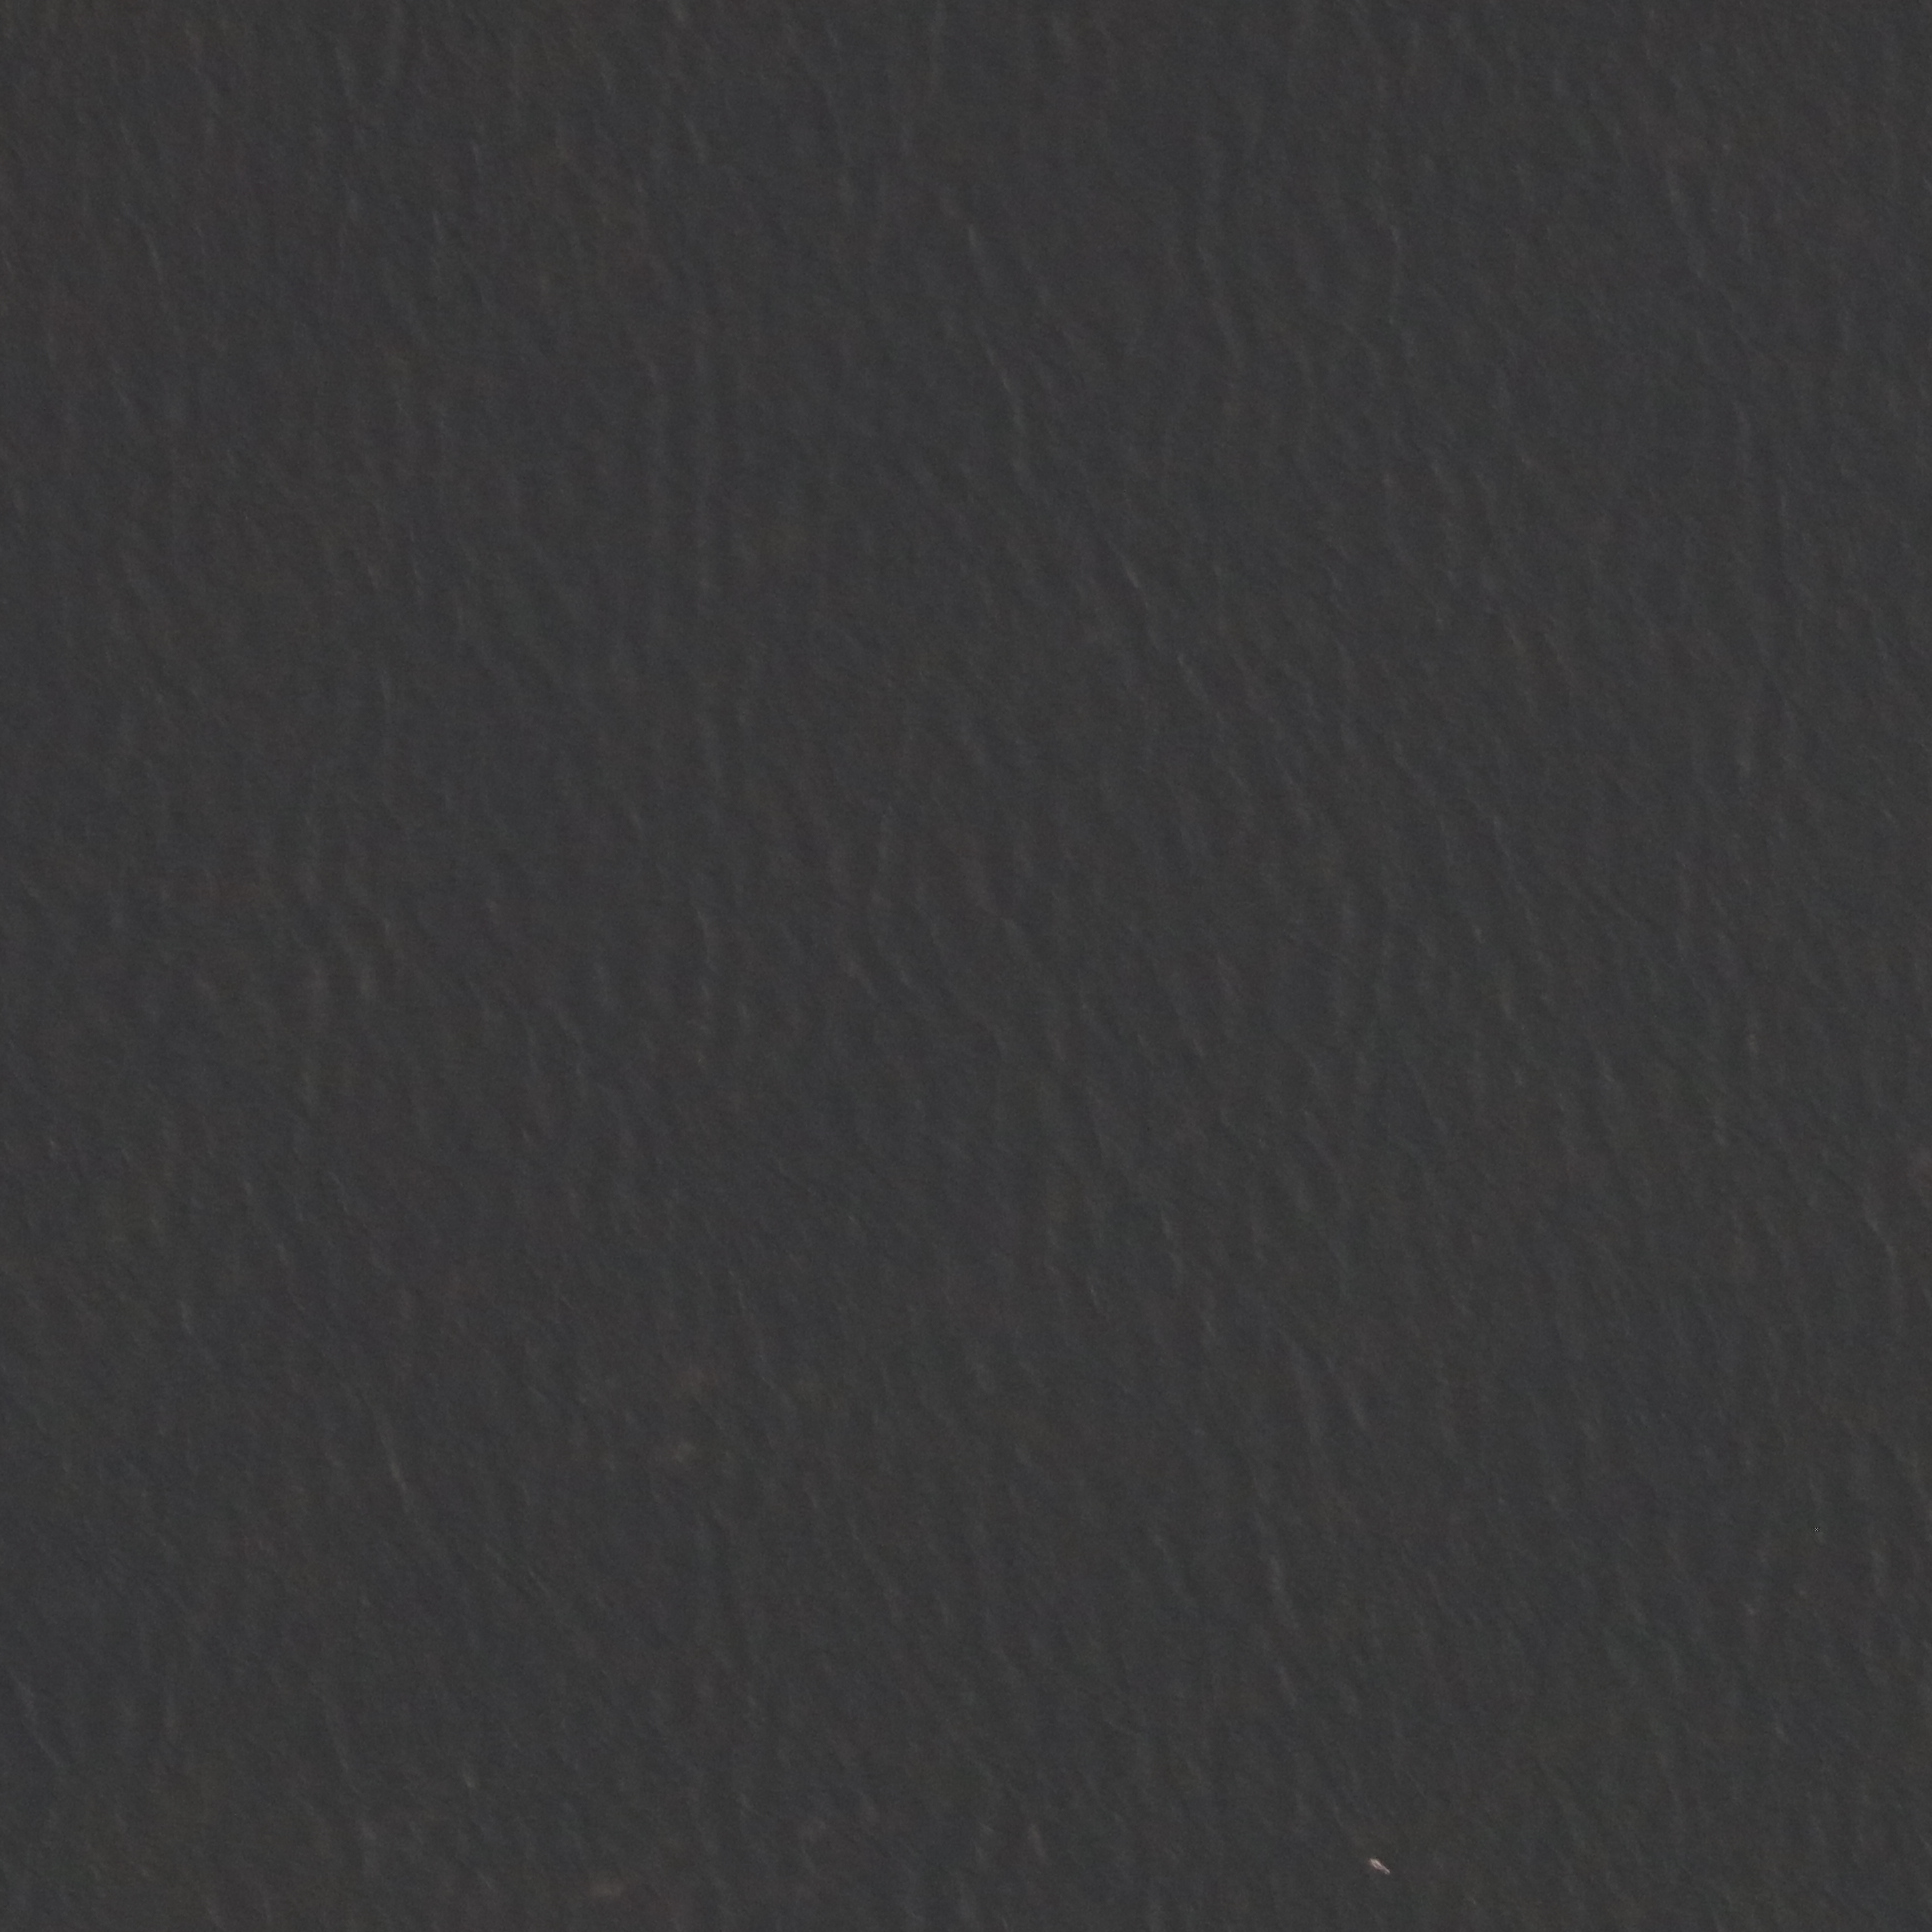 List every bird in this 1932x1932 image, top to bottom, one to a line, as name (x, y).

other bird (1379, 1866)